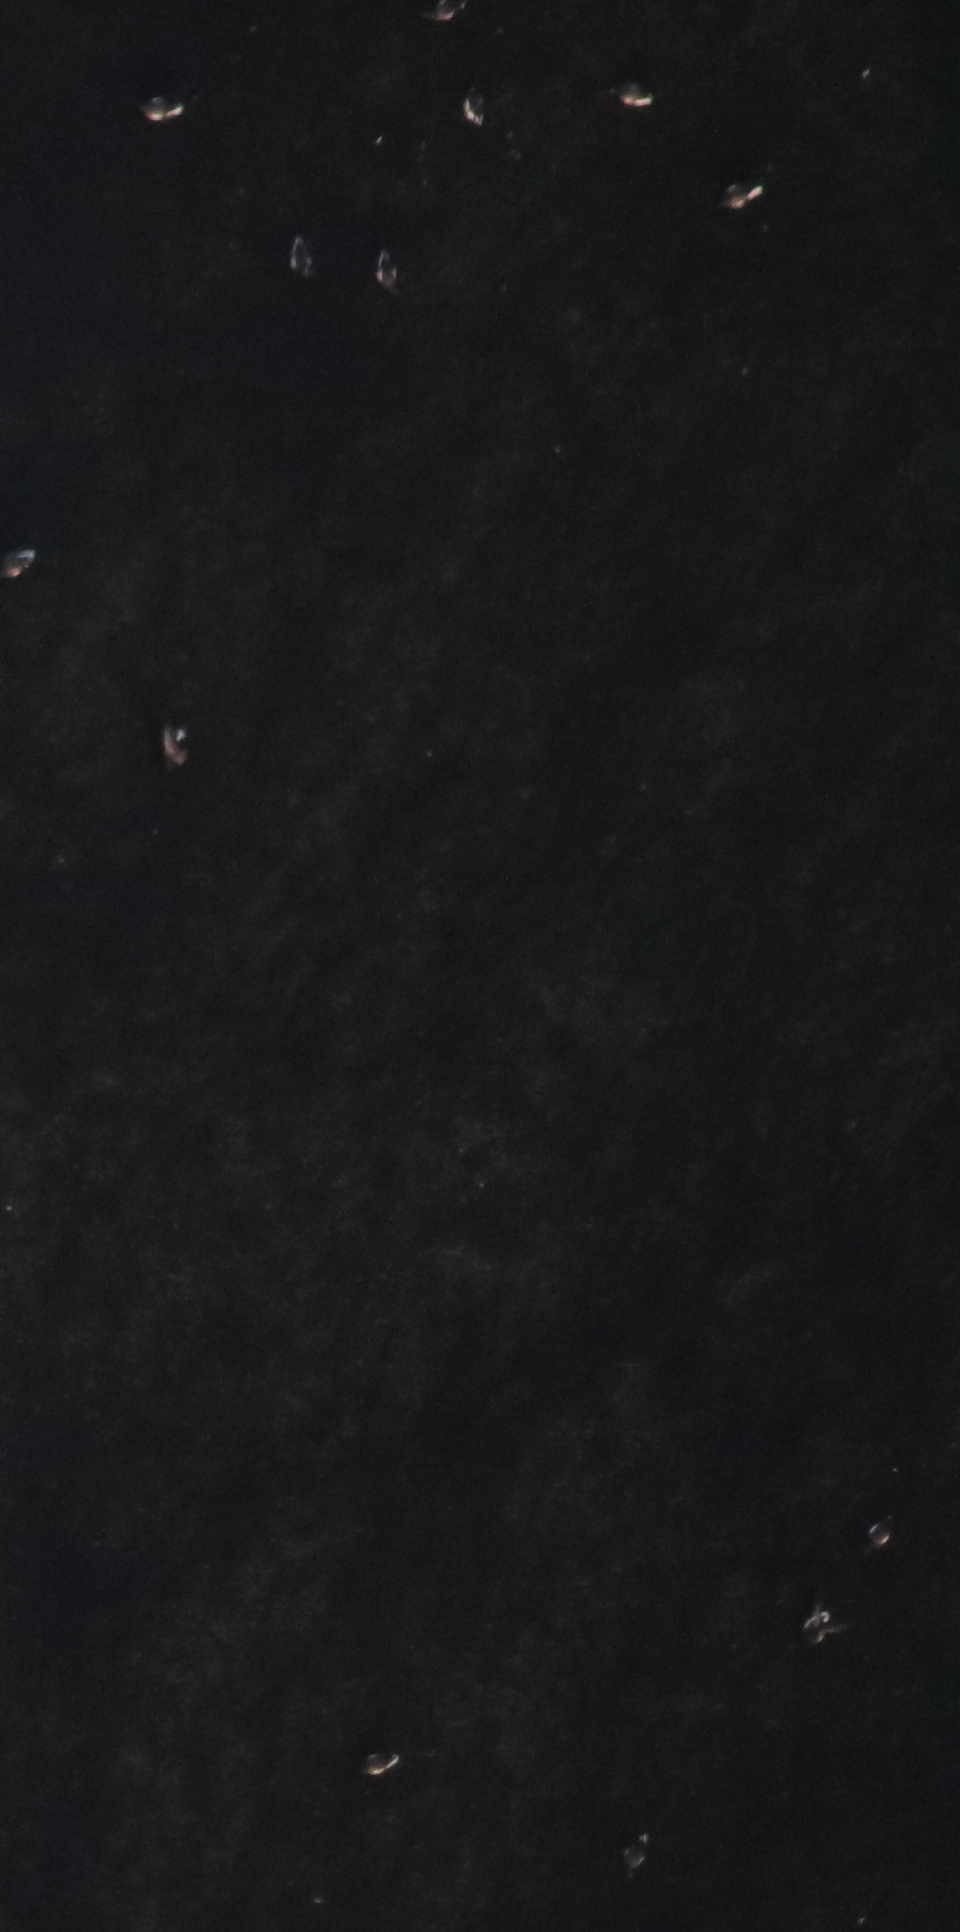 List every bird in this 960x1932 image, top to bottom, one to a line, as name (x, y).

other bird (638, 85)
brant (158, 107)
other bird (480, 112)
brant (740, 195)
brant (300, 252)
brant (391, 265)
brant (15, 563)
brant (175, 745)
brant (883, 1535)
brant (819, 1625)
brant (380, 1764)
brant (642, 1855)